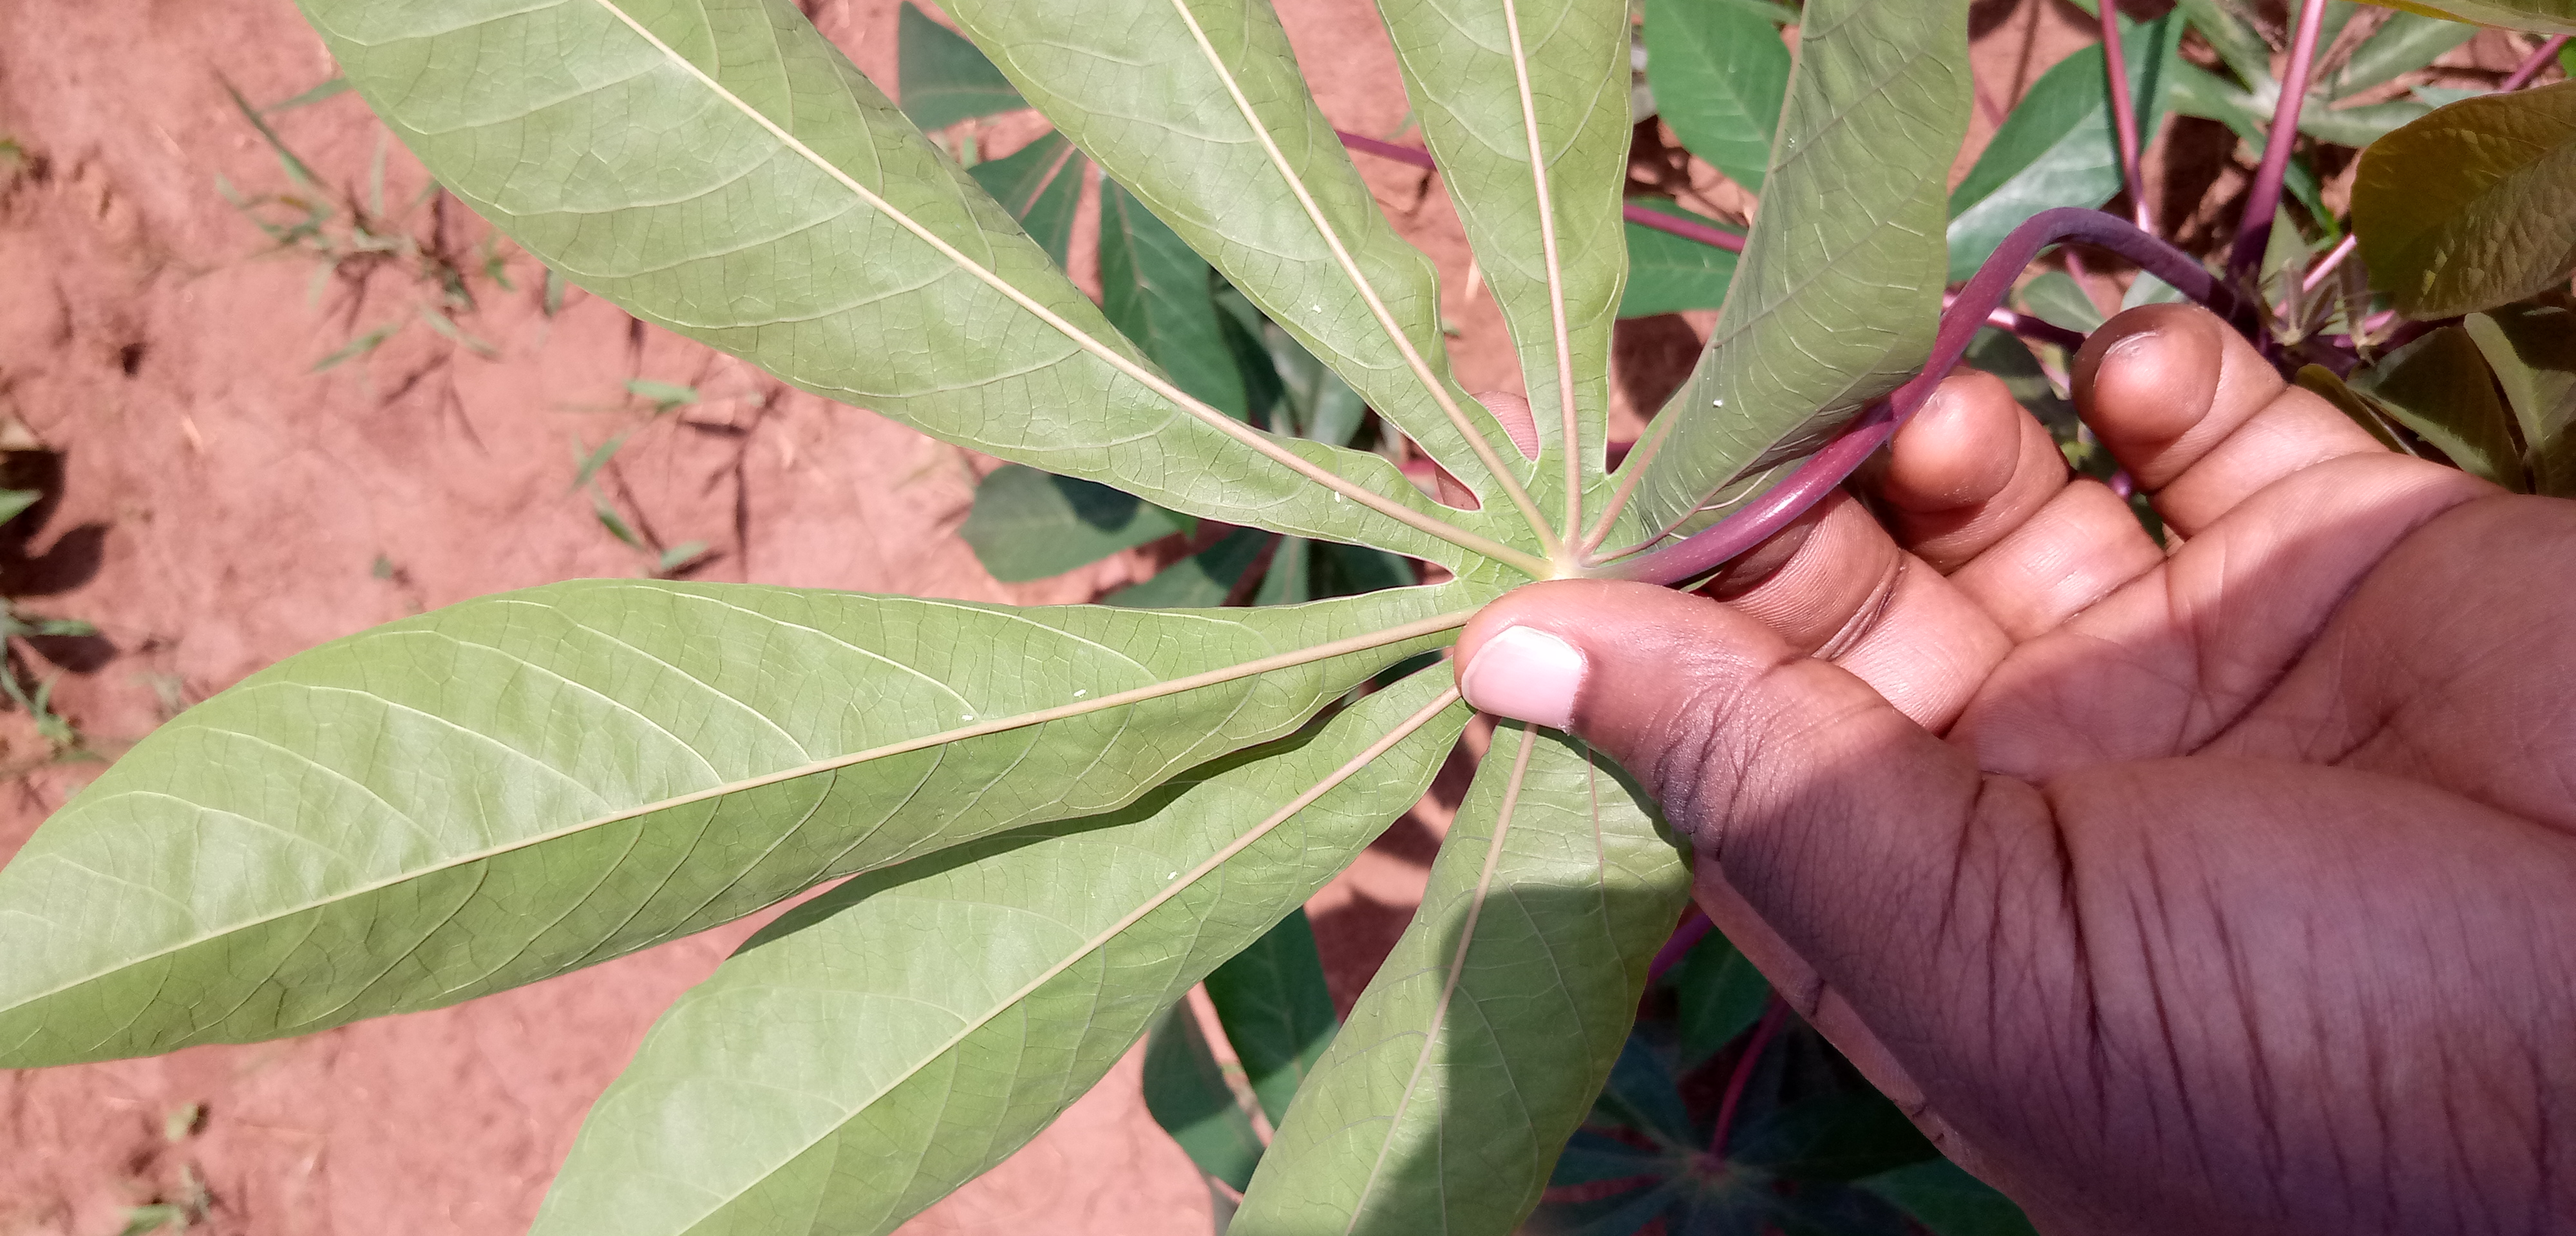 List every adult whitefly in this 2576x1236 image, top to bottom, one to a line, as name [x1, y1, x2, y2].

whitefly [1290, 286, 1331, 321]
whitefly [1700, 391, 1743, 418]
whitefly [1316, 481, 1349, 509]
whitefly [1067, 674, 1099, 698]
whitefly [959, 709, 979, 735]
whitefly [1157, 859, 1185, 896]